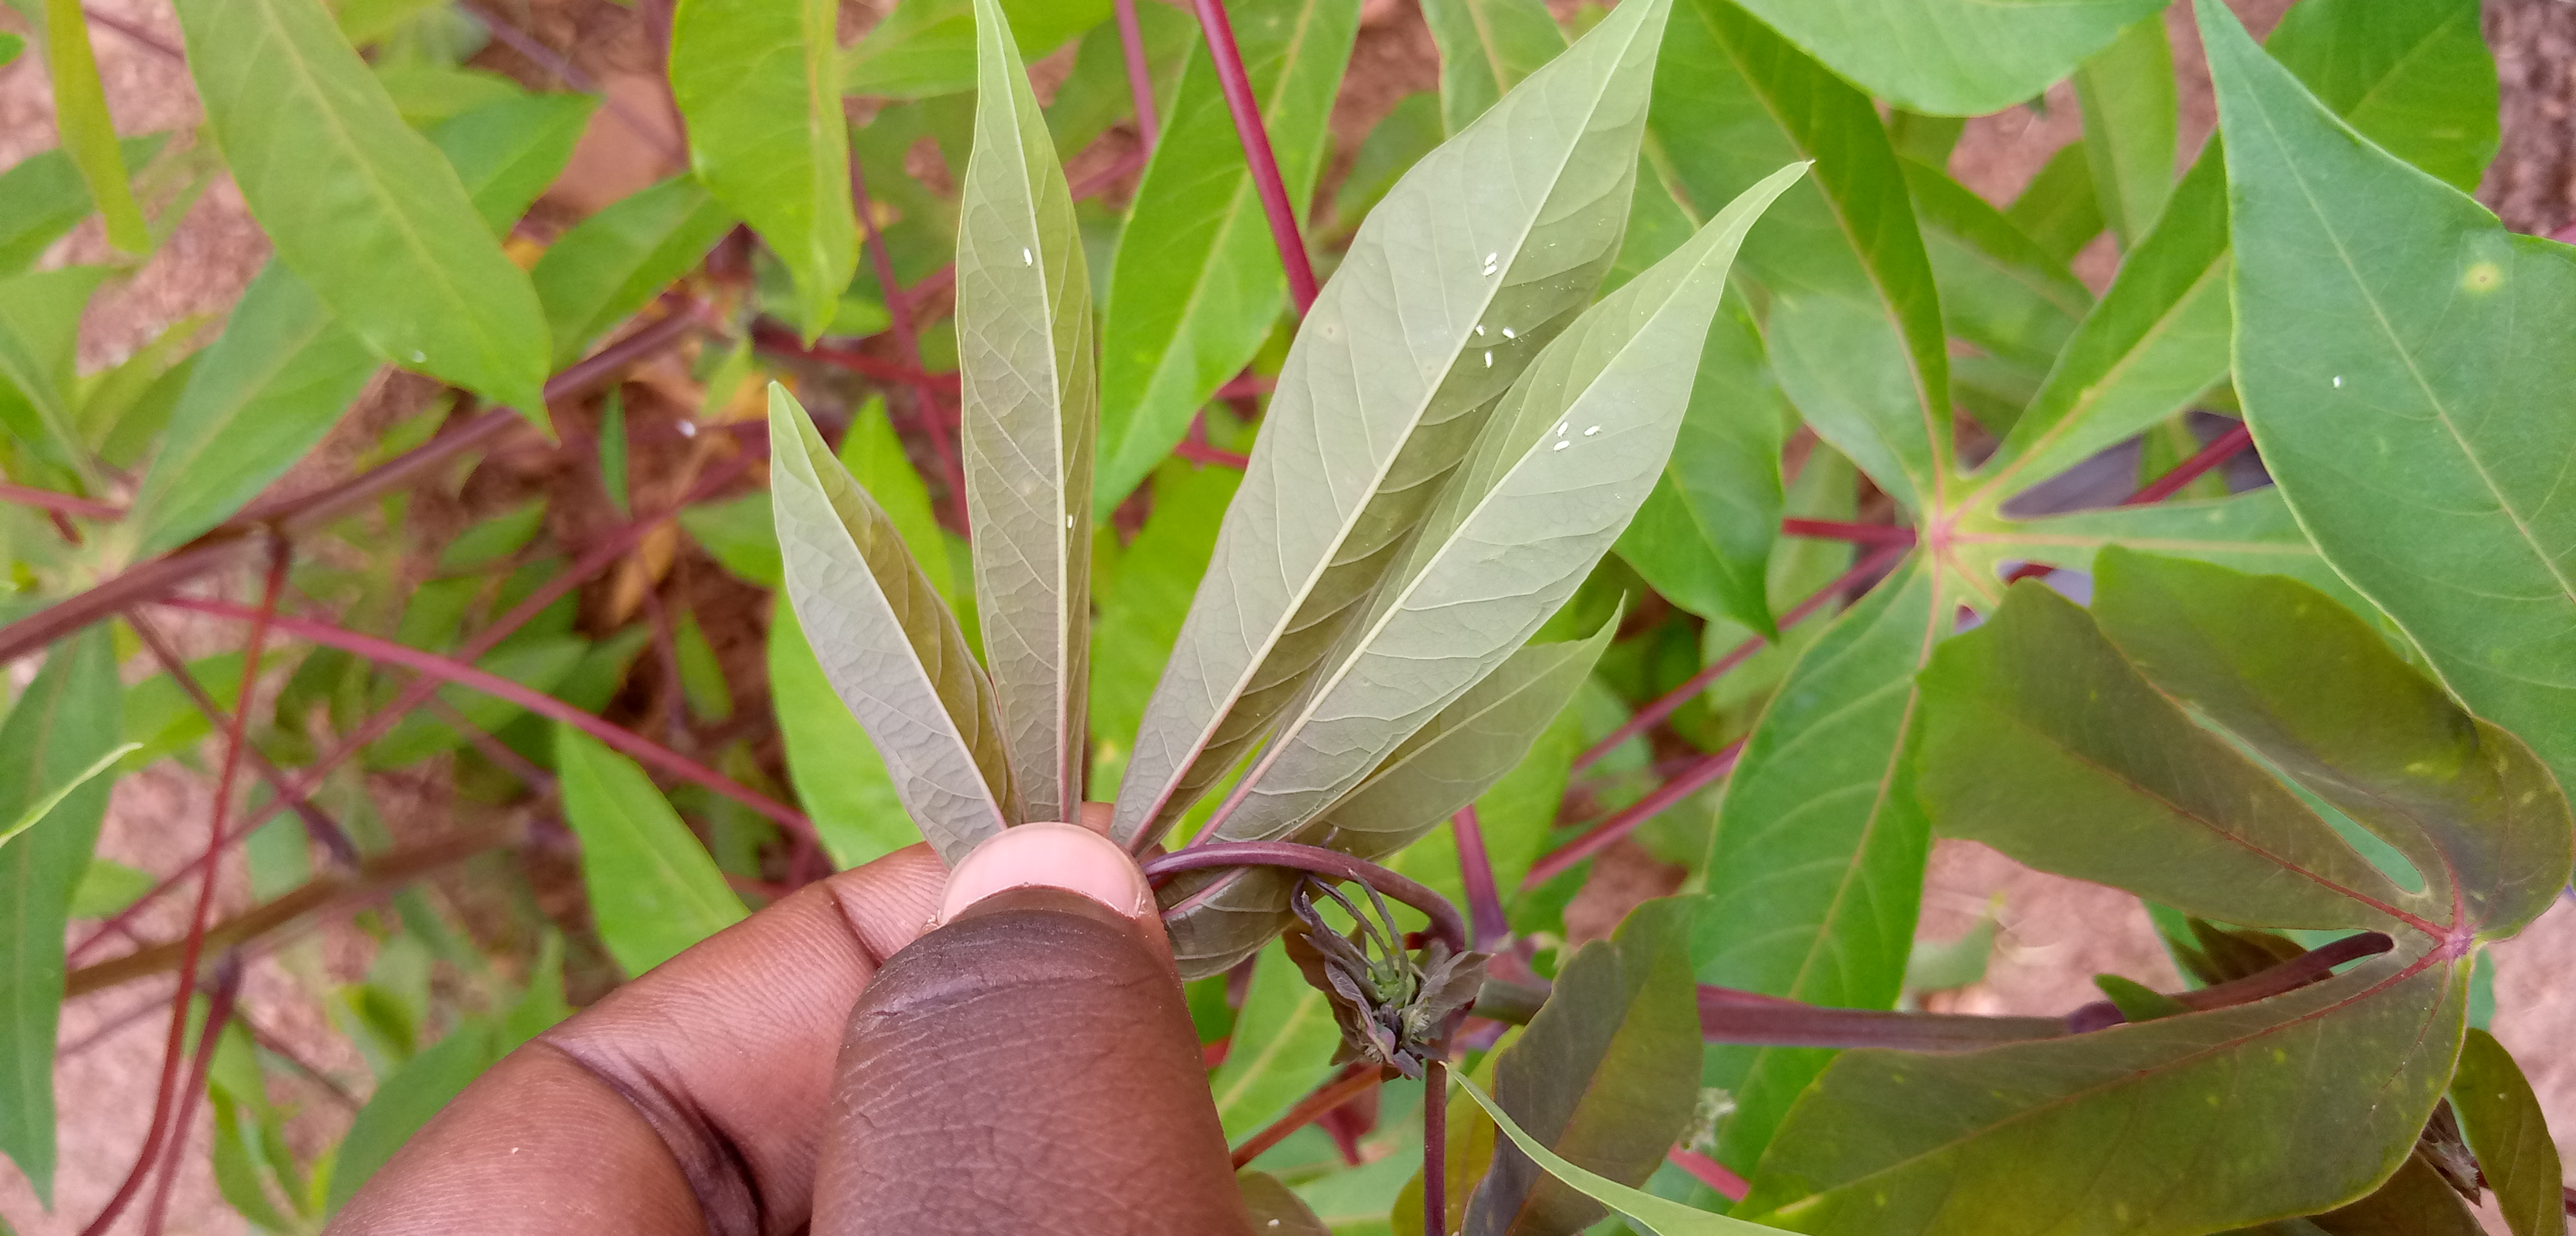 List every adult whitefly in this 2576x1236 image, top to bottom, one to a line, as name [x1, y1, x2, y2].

whitefly [1022, 246, 1036, 268]
whitefly [1482, 250, 1500, 267]
whitefly [1482, 261, 1501, 279]
whitefly [1473, 323, 1488, 339]
whitefly [1500, 325, 1517, 341]
whitefly [1482, 348, 1495, 371]
whitefly [1554, 419, 1571, 438]
whitefly [1582, 421, 1603, 440]
whitefly [1551, 440, 1572, 454]
whitefly [1066, 511, 1075, 530]
whitefly [1264, 1216, 1282, 1229]